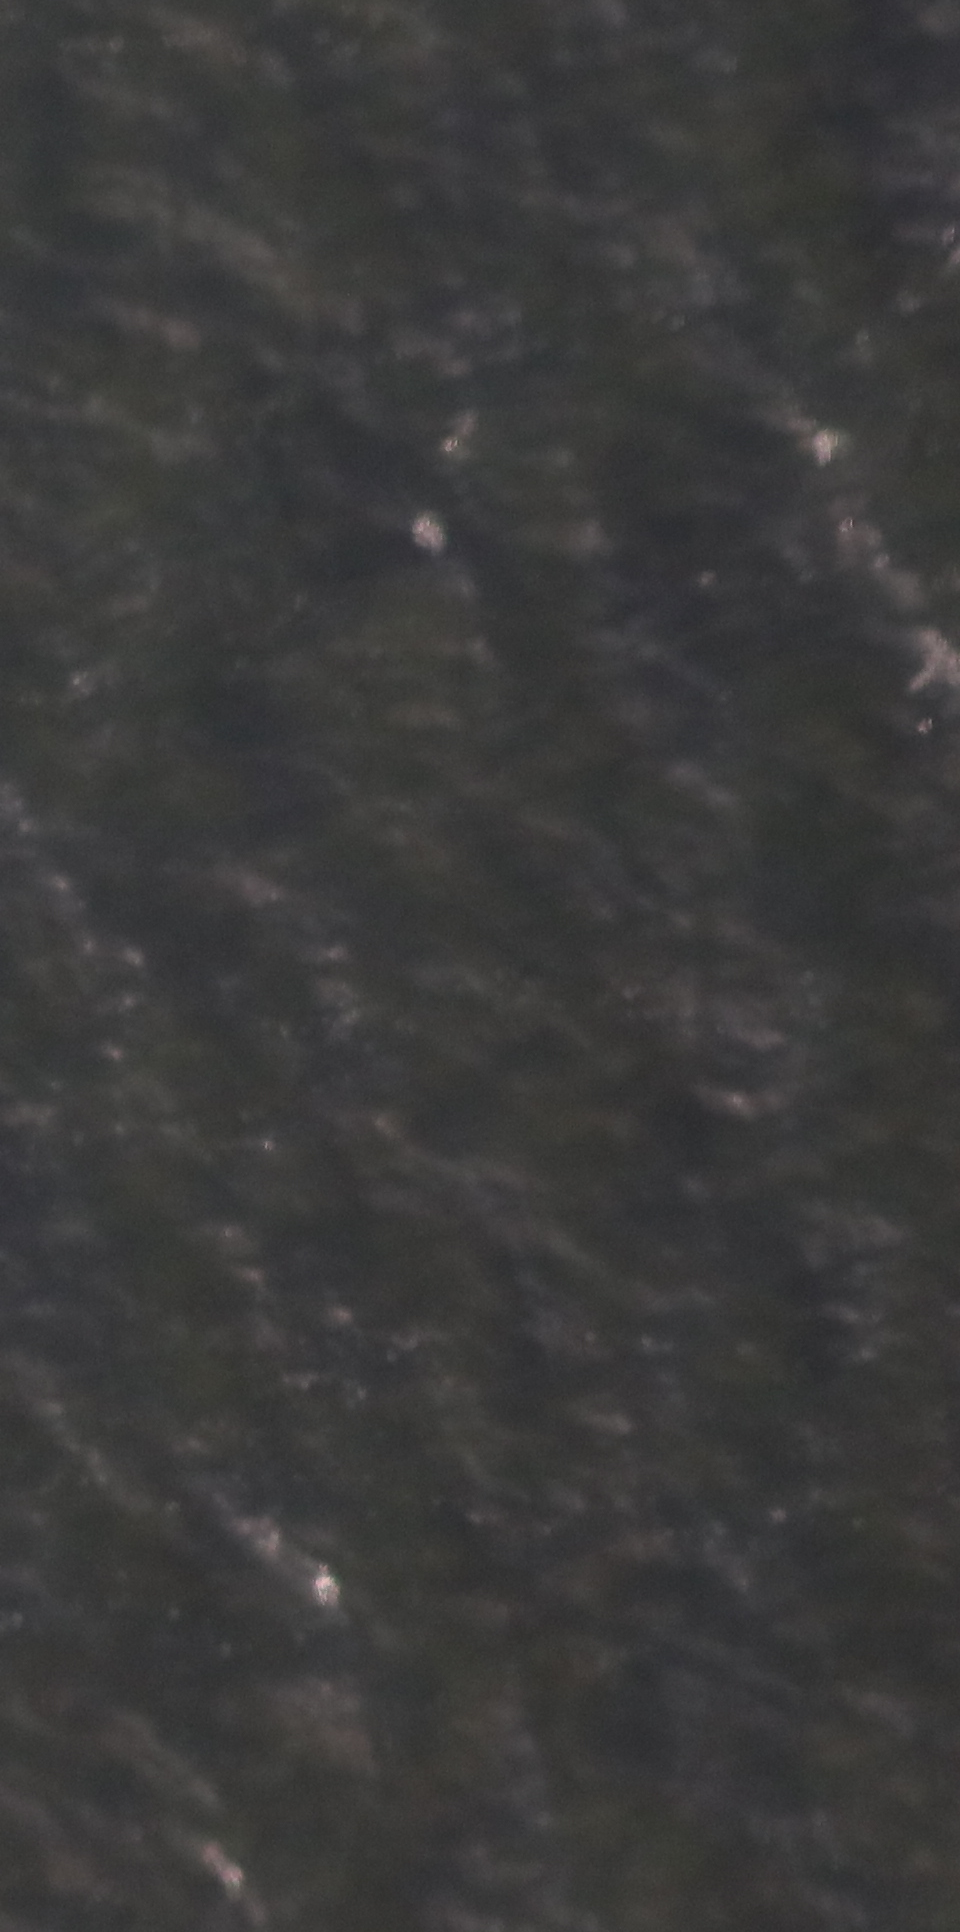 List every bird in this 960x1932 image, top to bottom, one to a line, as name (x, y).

None